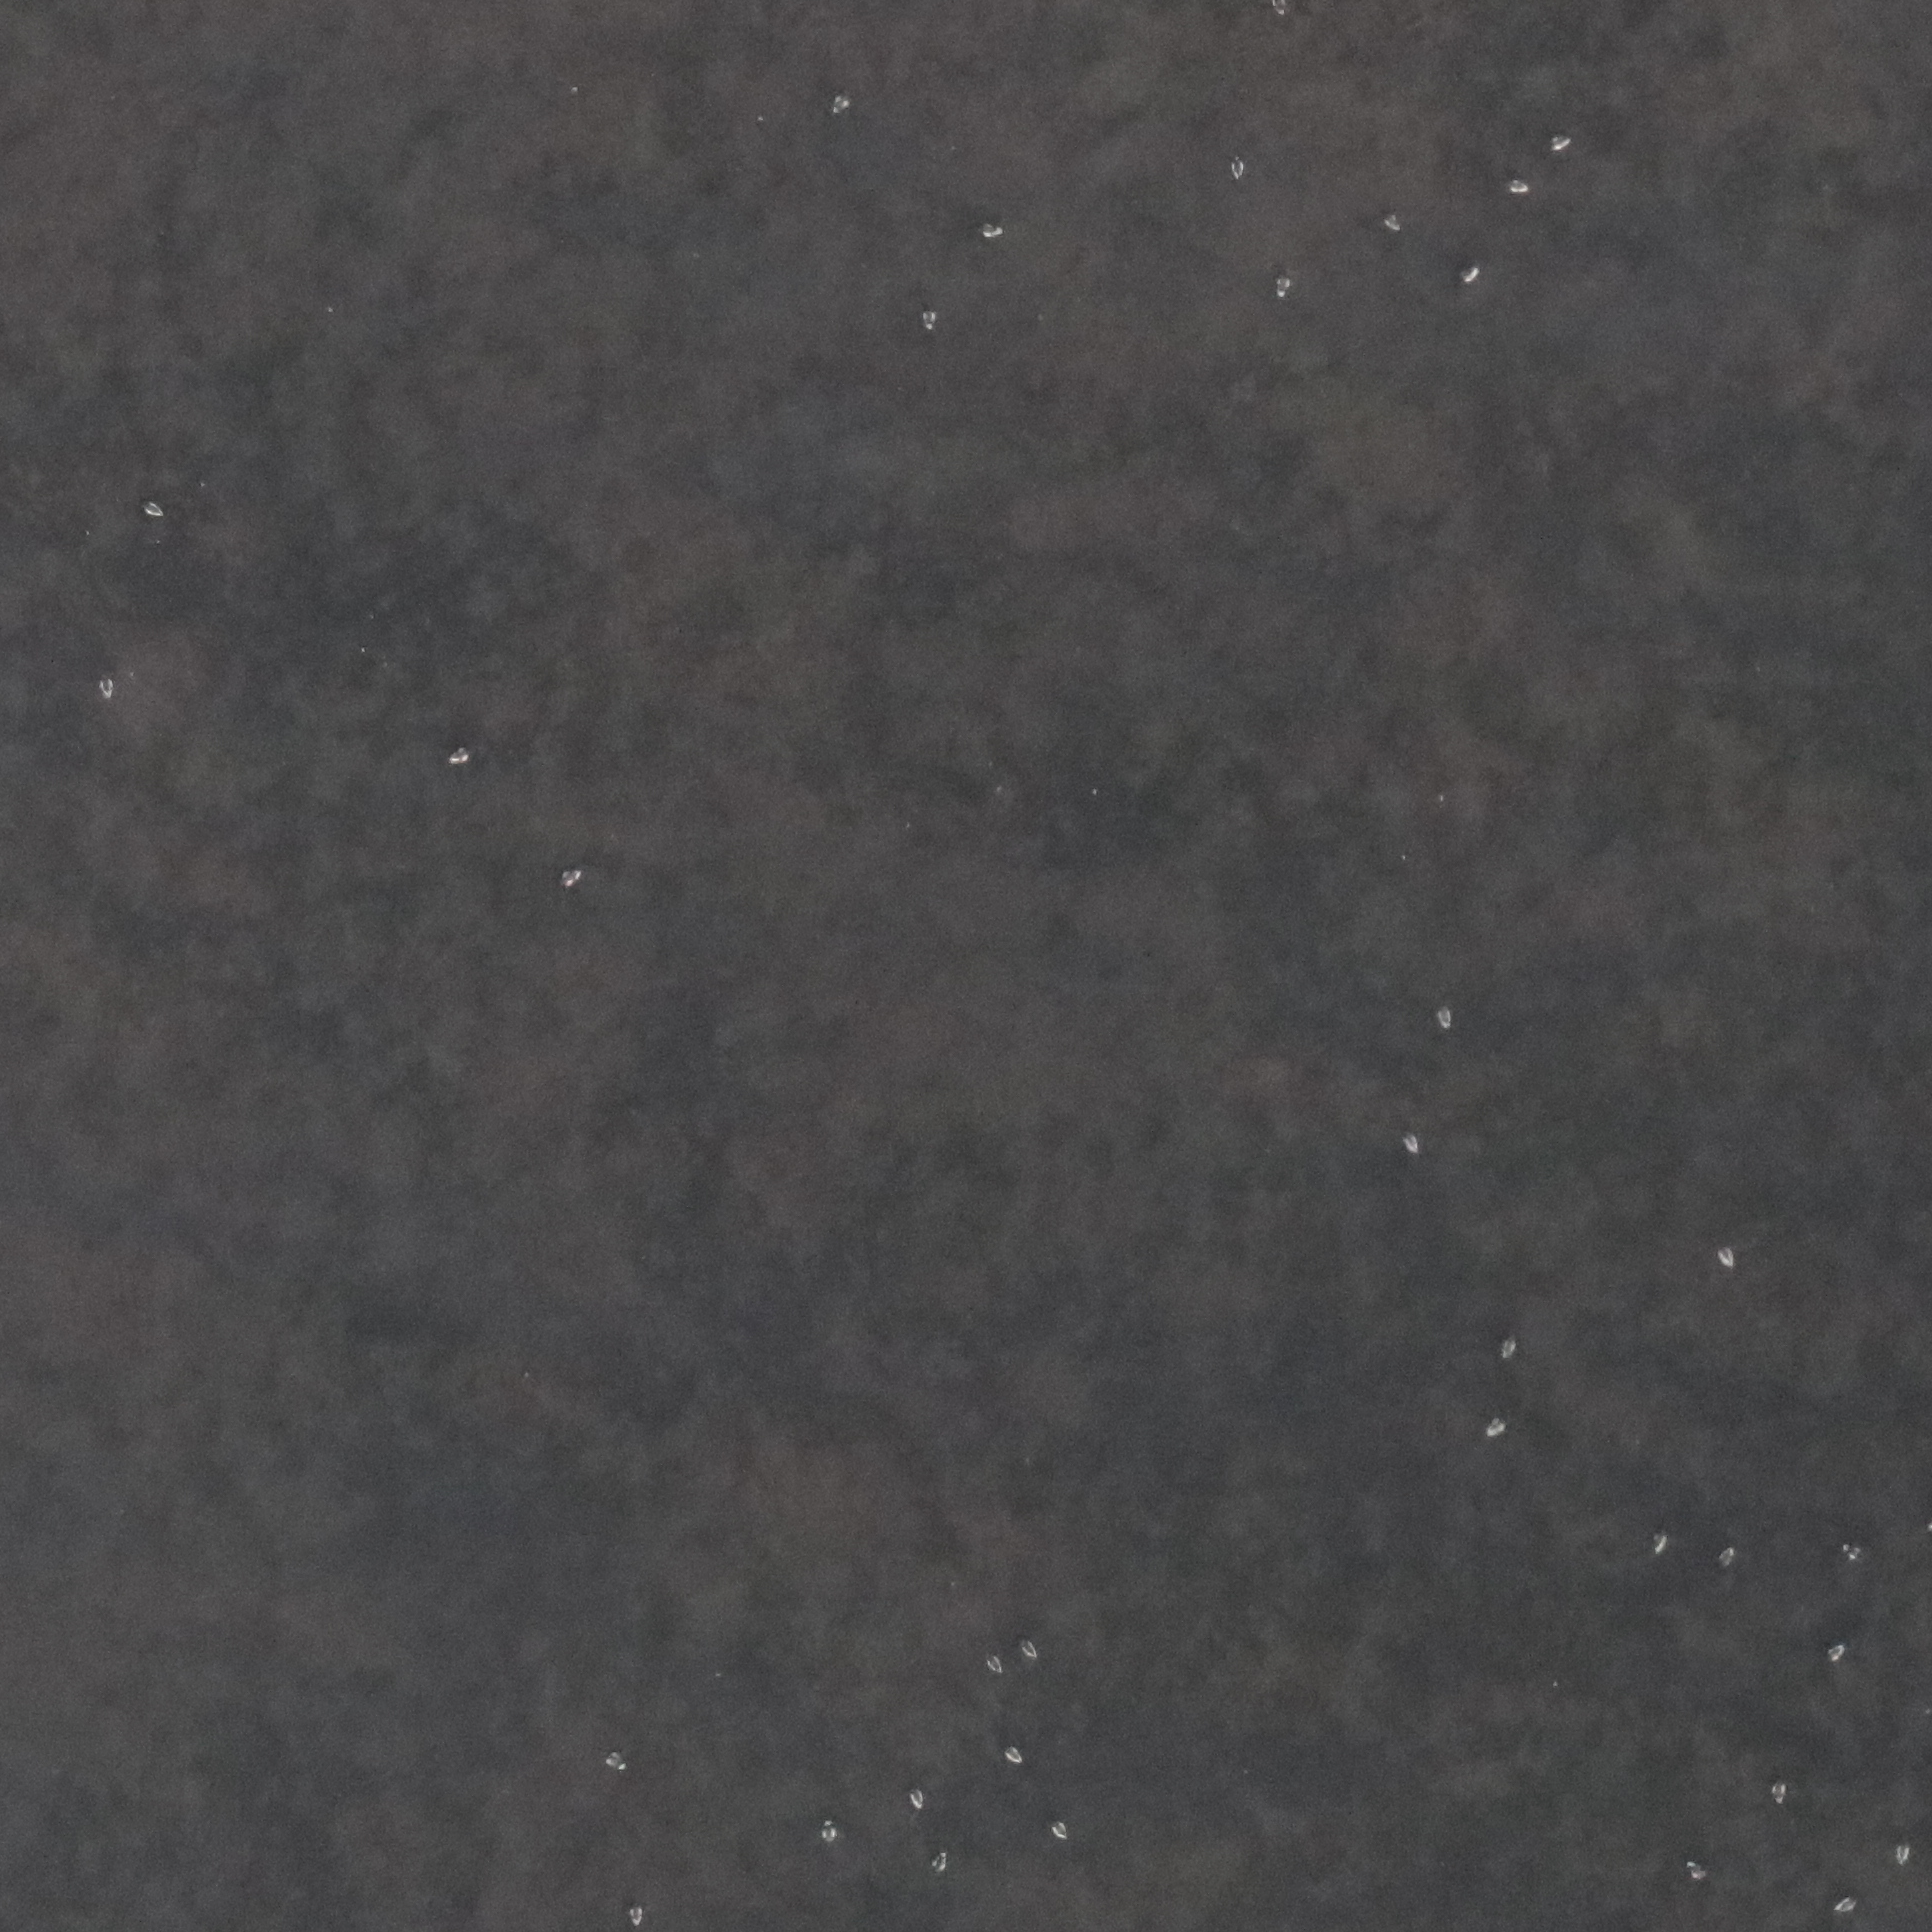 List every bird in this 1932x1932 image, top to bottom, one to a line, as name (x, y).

brant (1279, 4)
brant (839, 99)
brant (1559, 141)
brant (1237, 168)
brant (1517, 187)
brant (1394, 220)
brant (989, 230)
brant (1468, 273)
brant (1283, 285)
brant (929, 318)
brant (152, 509)
brant (107, 686)
brant (459, 755)
brant (570, 878)
brant (1444, 1017)
brant (1412, 1139)
brant (1727, 1258)
brant (1506, 1344)
brant (1494, 1425)
brant (1659, 1542)
brant (1852, 1548)
brant (1725, 1559)
brant (1834, 1652)
brant (1026, 1654)
brant (995, 1663)
brant (1013, 1754)
brant (616, 1759)
brant (1779, 1791)
brant (917, 1798)
brant (1060, 1829)
brant (829, 1831)
brant (1901, 1853)
brant (940, 1862)
brant (1697, 1871)
brant (1845, 1905)
brant (636, 1916)